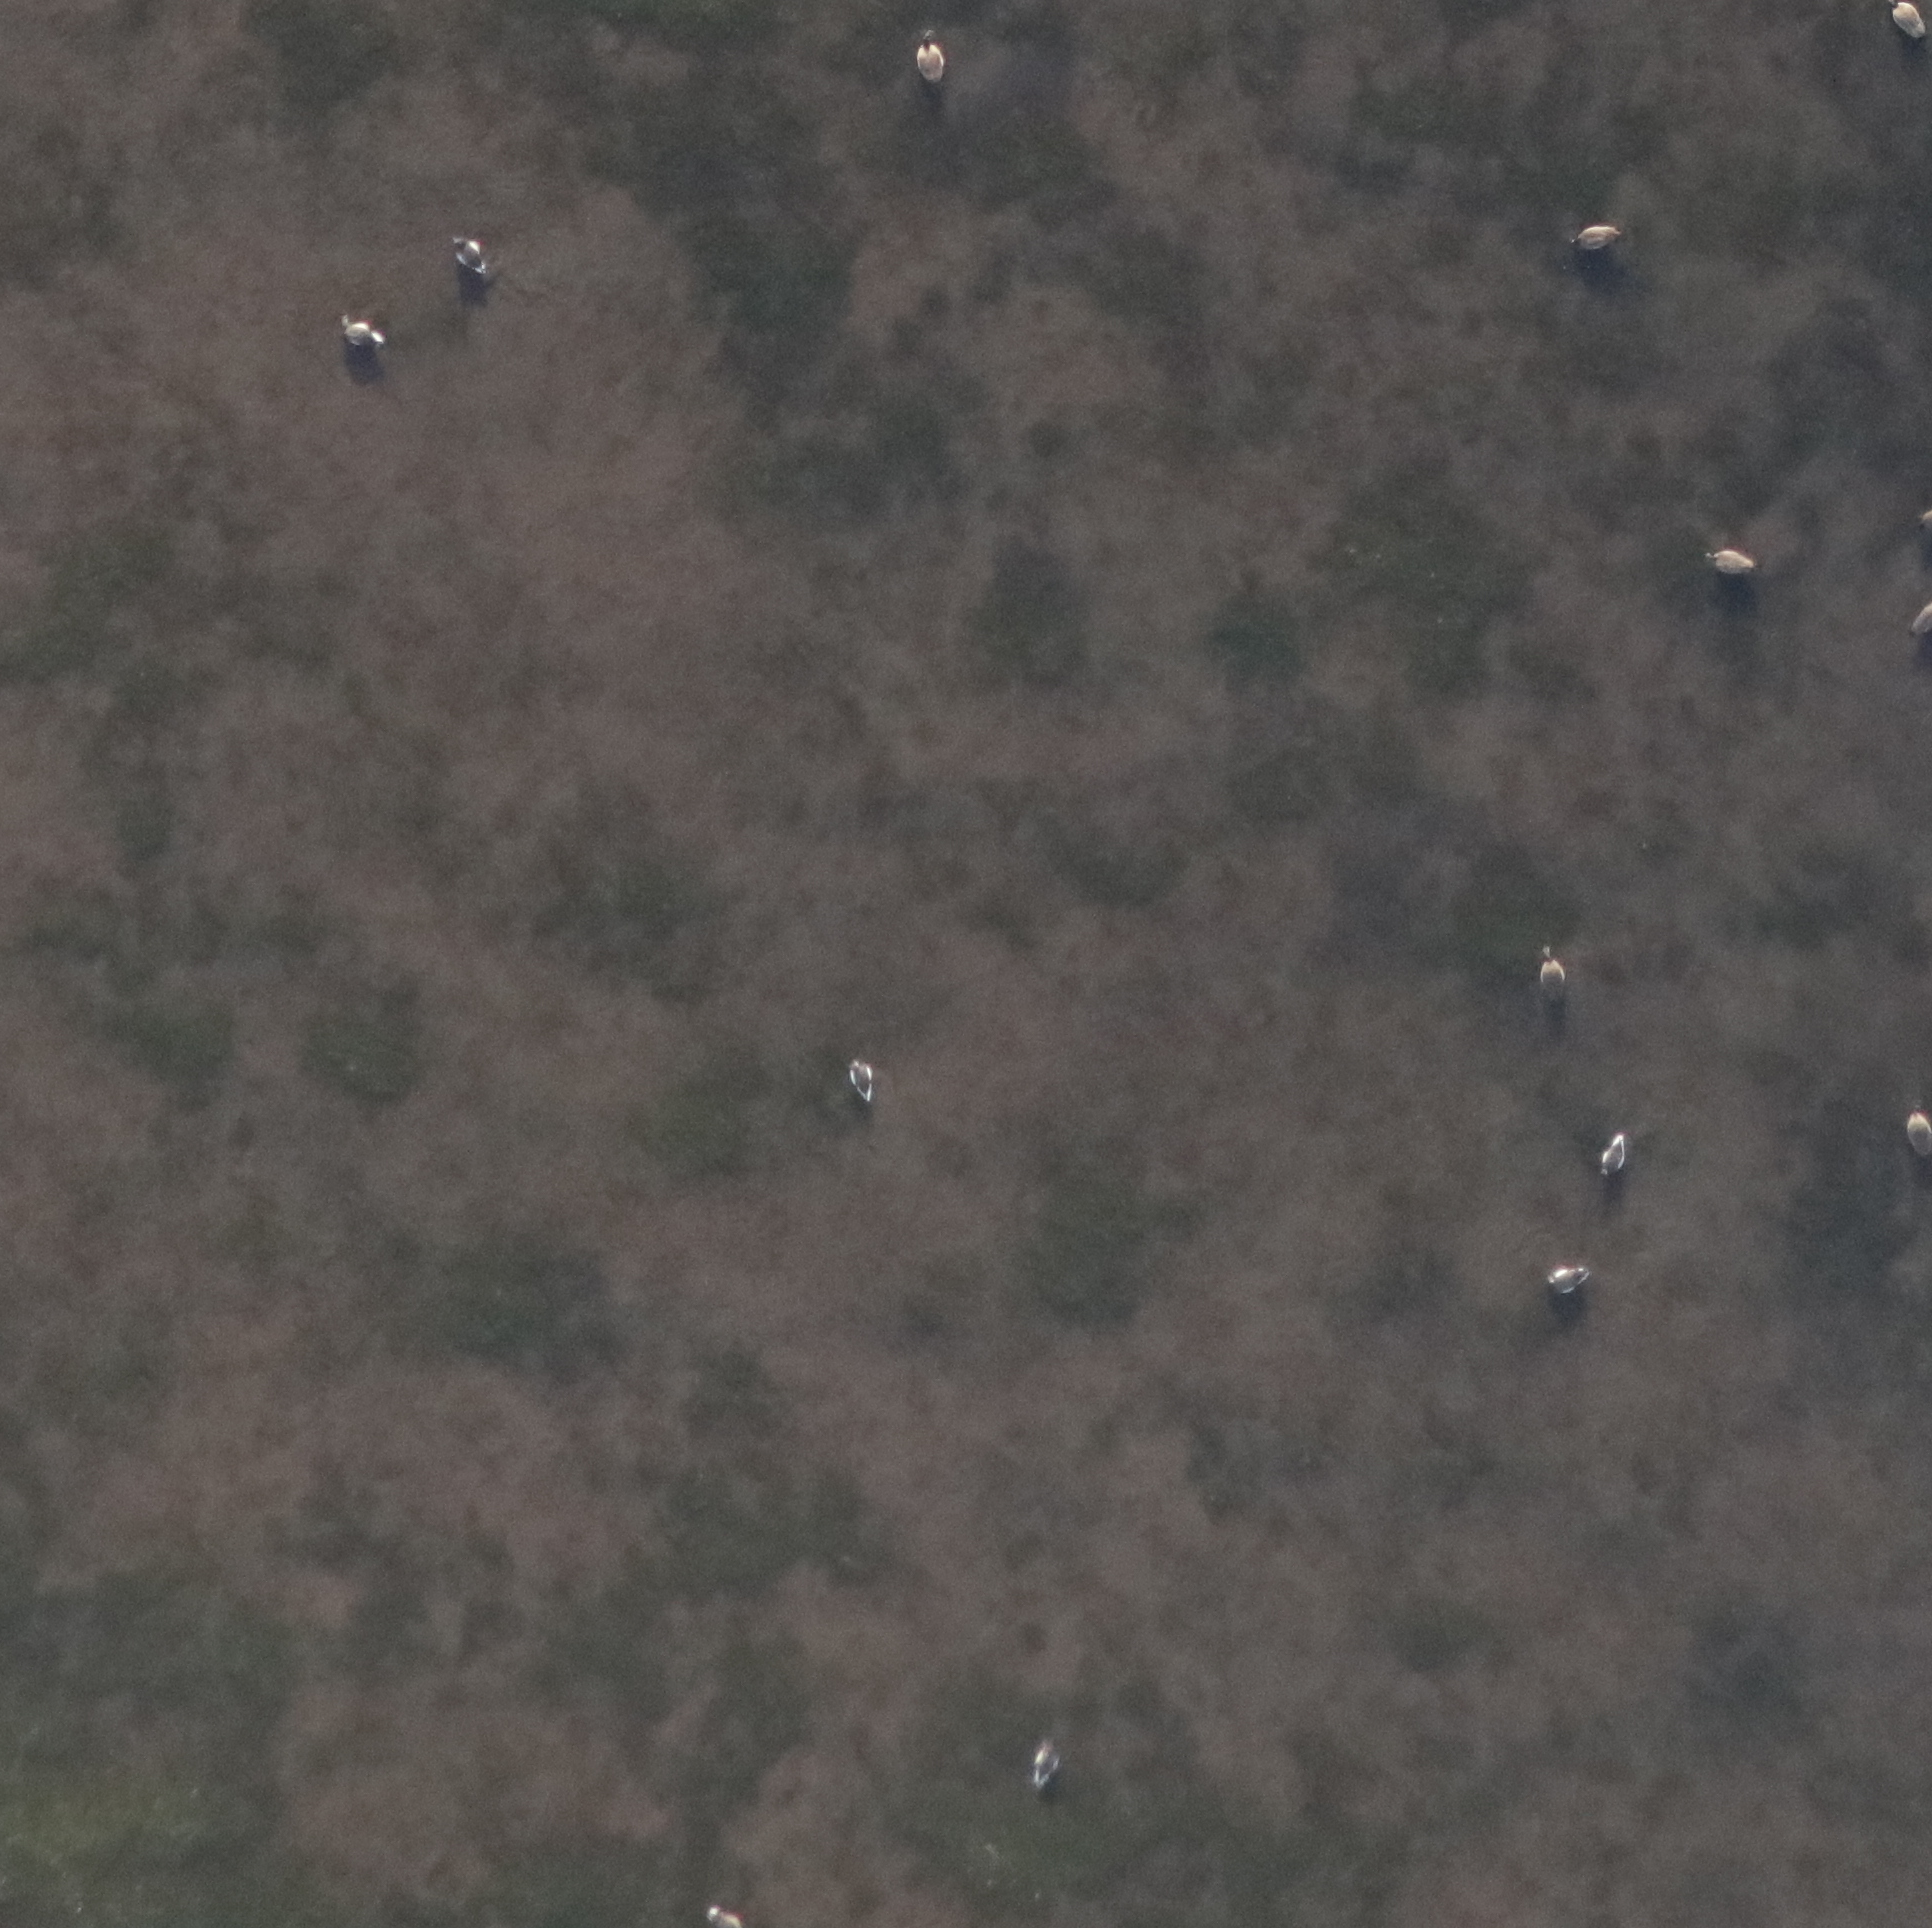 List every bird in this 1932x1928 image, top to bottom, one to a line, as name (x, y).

Canada goose (1908, 18)
Canada goose (929, 61)
Canada goose (1597, 238)
brant (470, 256)
brant (361, 335)
Canada goose (1732, 562)
Canada goose (1928, 618)
Canada goose (1551, 975)
brant (862, 1077)
Canada goose (1920, 1134)
brant (1615, 1157)
brant (1566, 1278)
brant (1044, 1762)